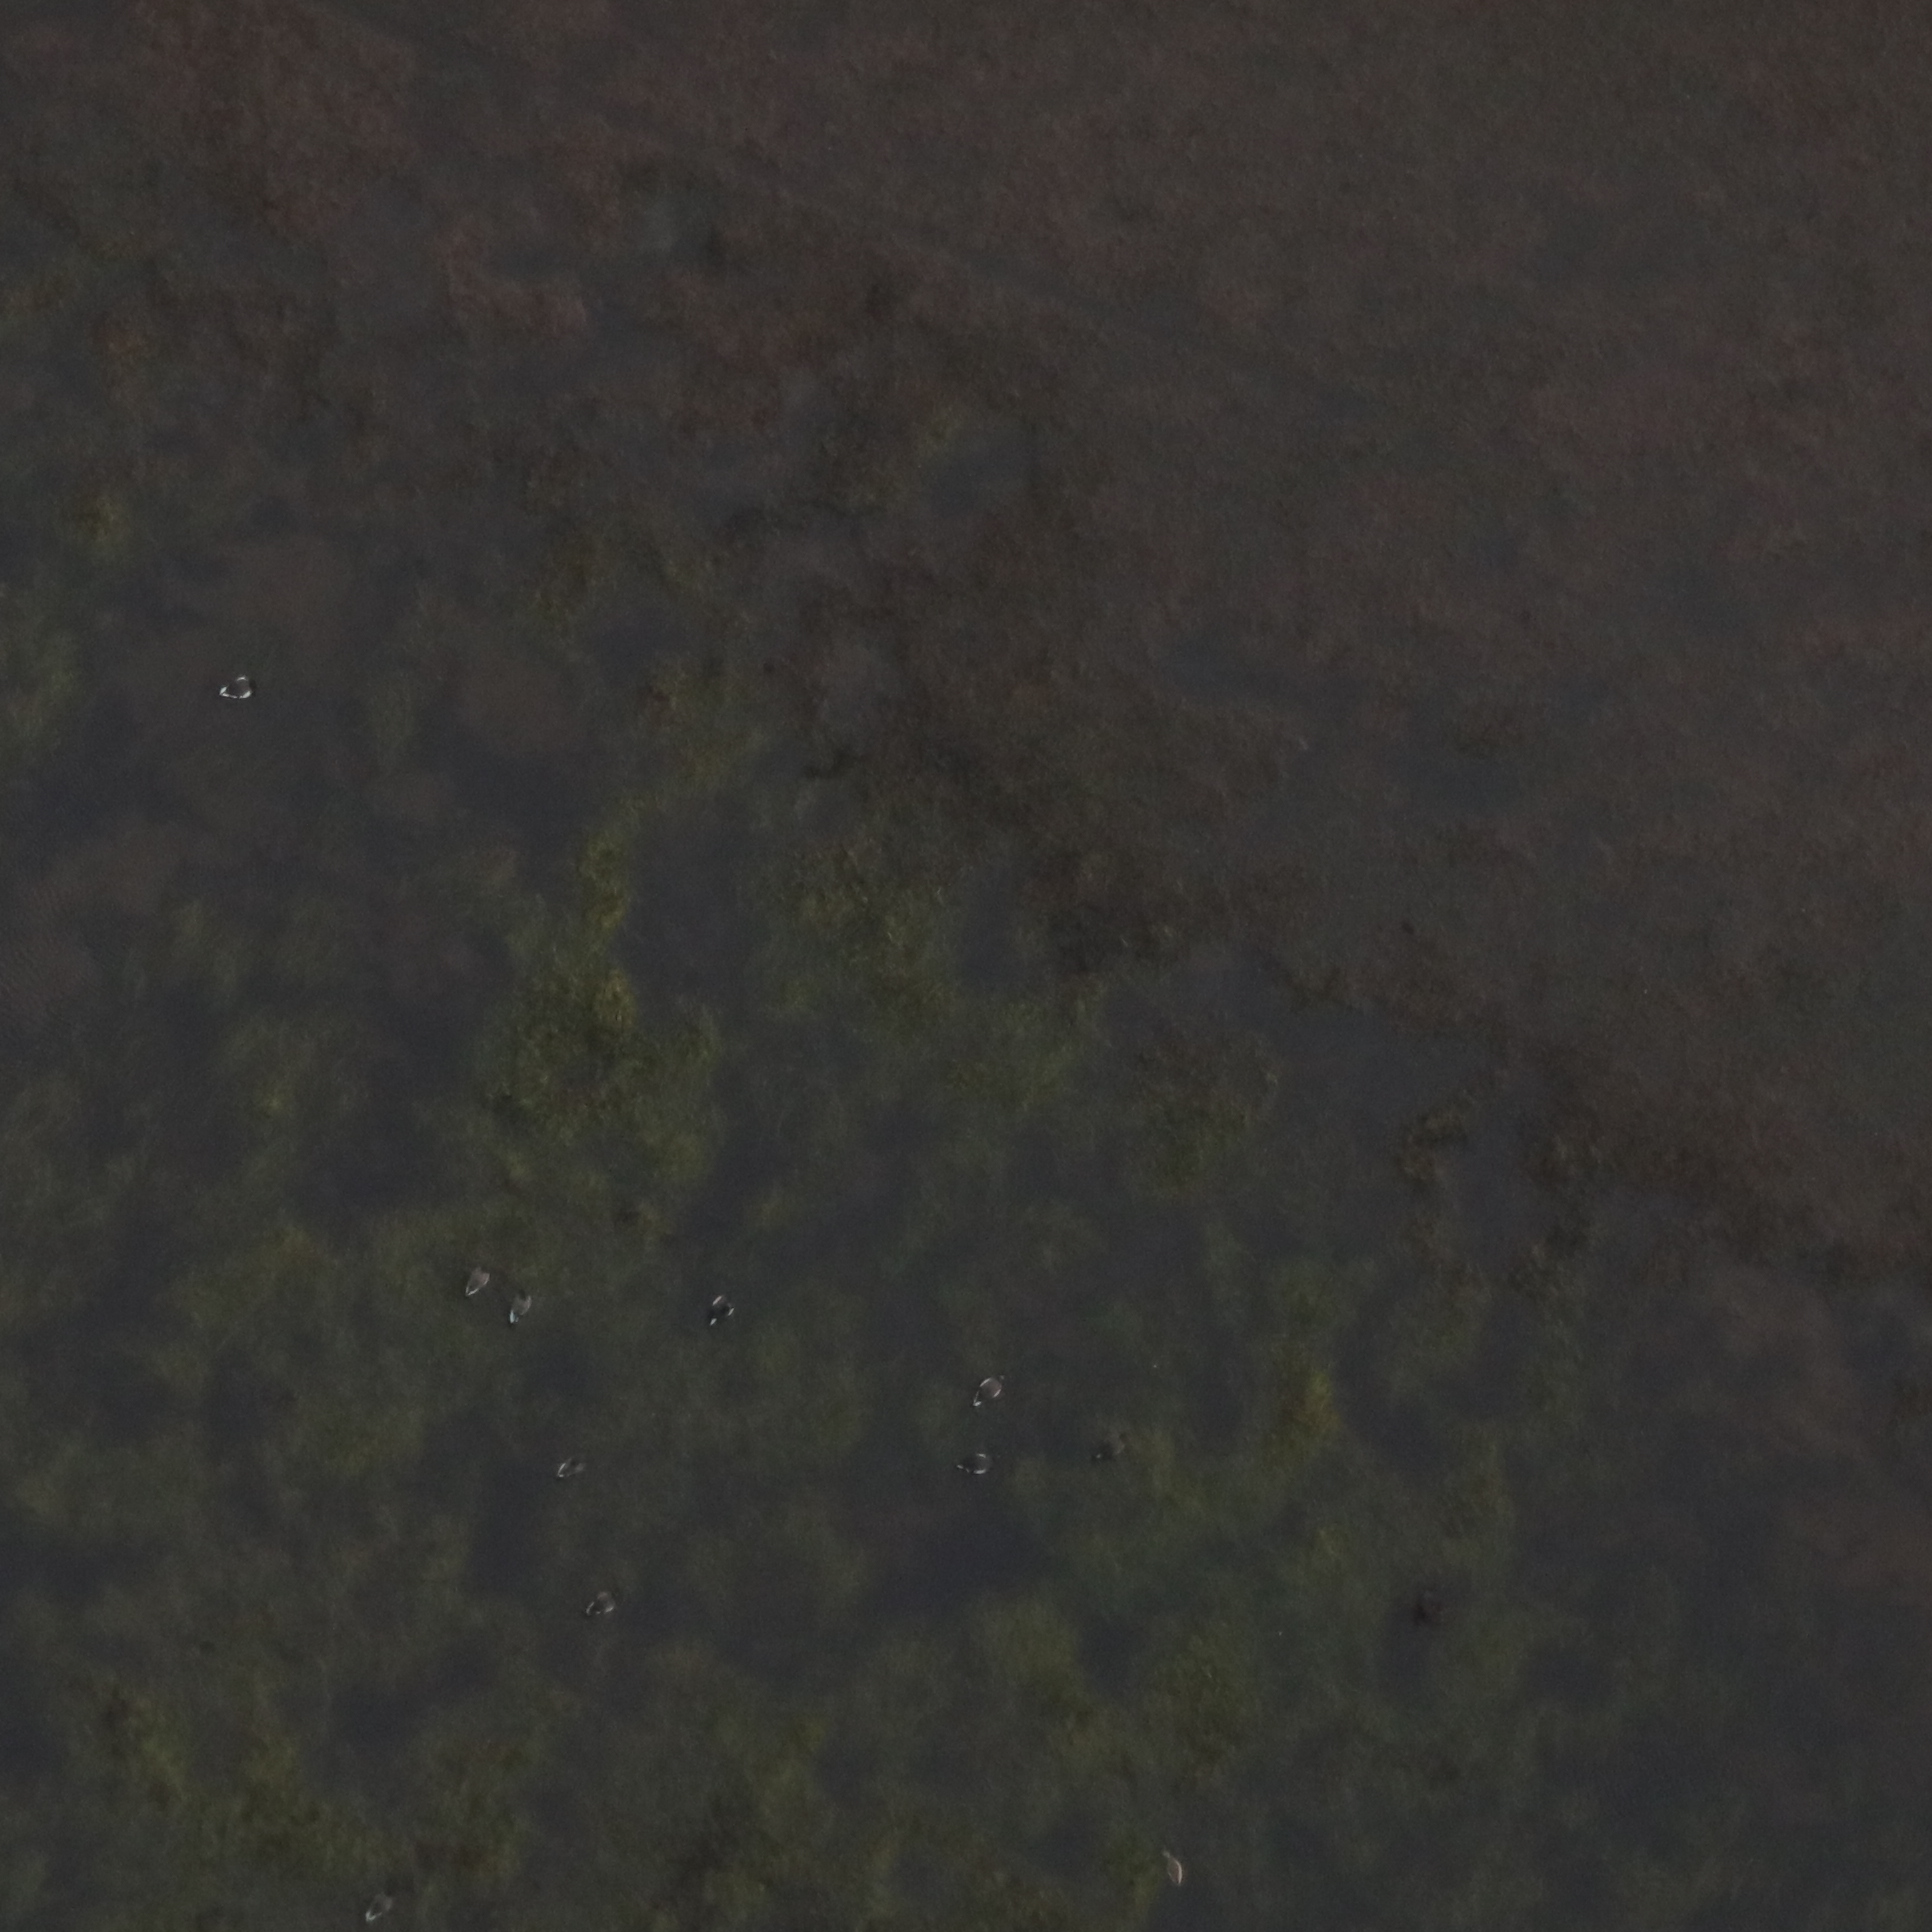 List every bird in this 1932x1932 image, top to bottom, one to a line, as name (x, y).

brant (240, 689)
brant (475, 1281)
brant (520, 1308)
brant (720, 1309)
brant (989, 1388)
brant (1113, 1448)
brant (973, 1461)
brant (566, 1468)
brant (604, 1600)
other bird (1178, 1873)
brant (382, 1906)